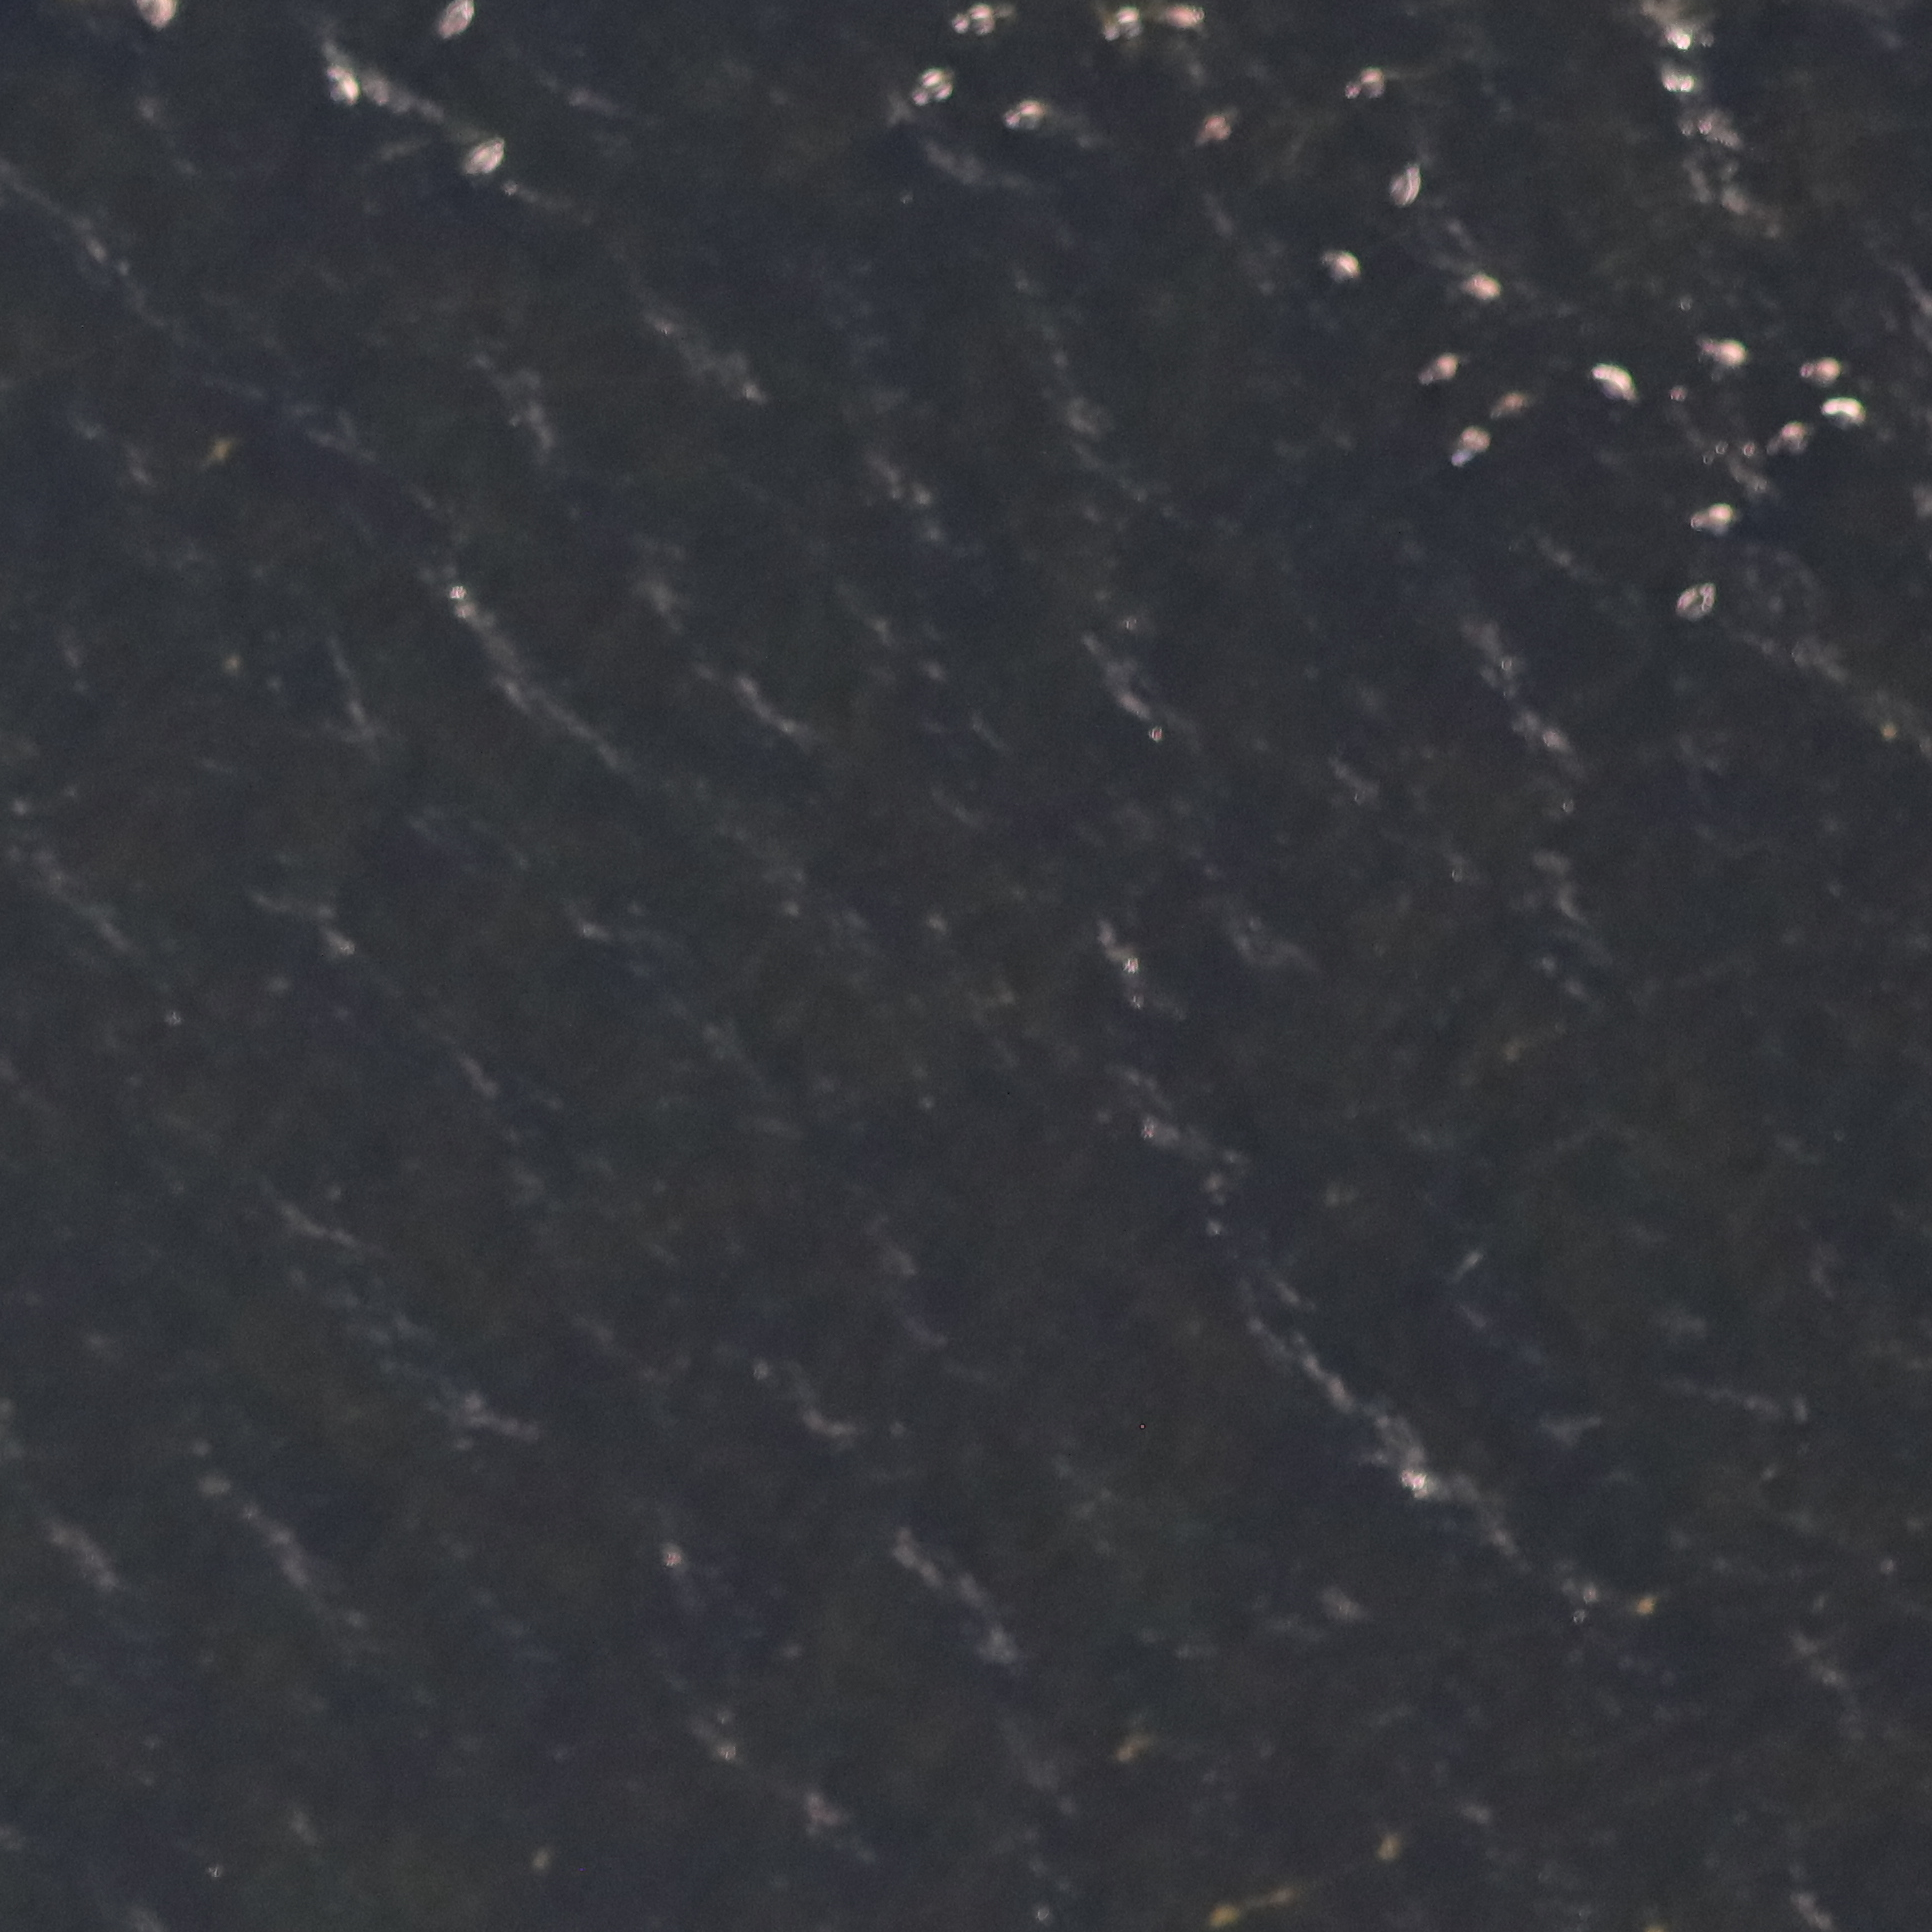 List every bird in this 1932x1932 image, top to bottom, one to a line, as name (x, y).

brant (156, 8)
brant (1183, 12)
brant (450, 18)
brant (980, 21)
brant (1125, 21)
brant (343, 88)
brant (1375, 88)
brant (942, 91)
brant (1027, 119)
brant (1211, 130)
brant (491, 152)
brant (1402, 189)
brant (1346, 271)
brant (1487, 294)
brant (1721, 349)
brant (1834, 374)
brant (1442, 375)
brant (1618, 385)
brant (1515, 410)
brant (1860, 415)
brant (1792, 449)
brant (1472, 450)
brant (1707, 519)
brant (1693, 602)